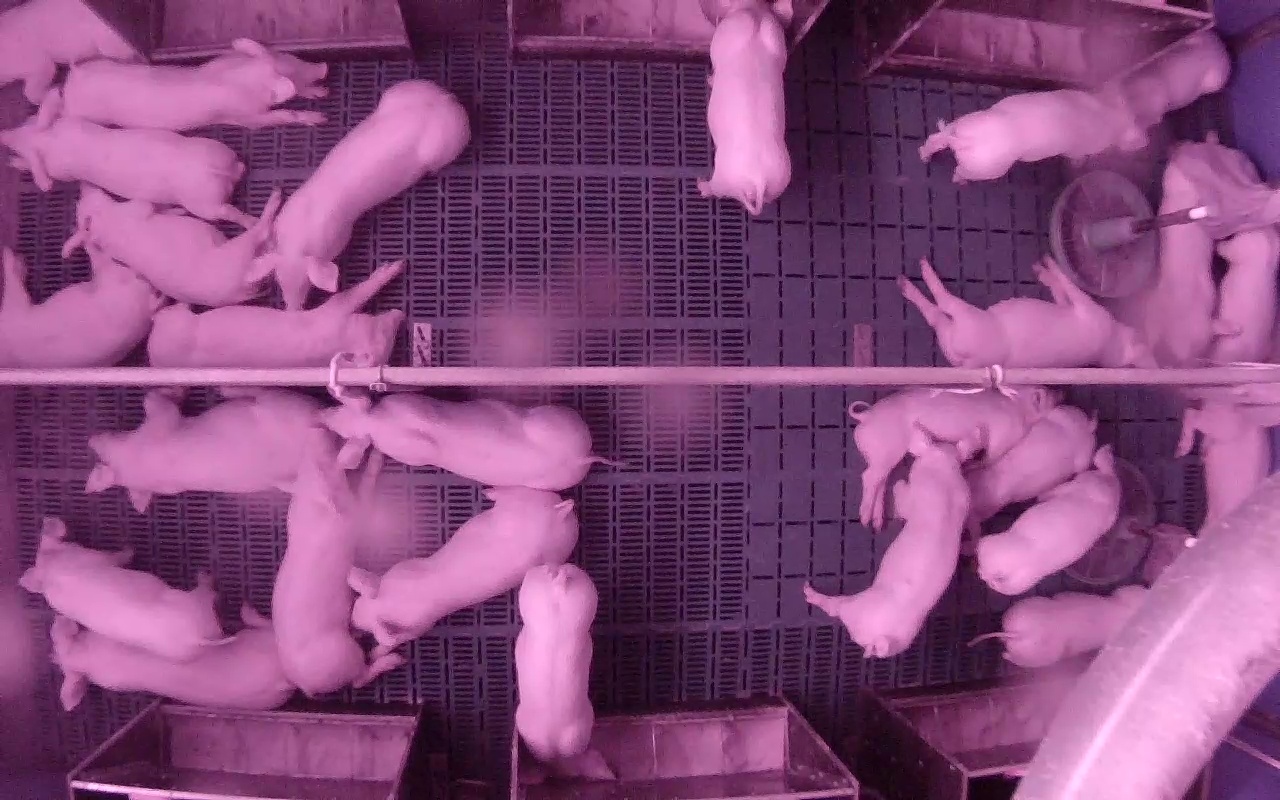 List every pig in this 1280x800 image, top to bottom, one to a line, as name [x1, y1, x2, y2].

pig [1, 0, 149, 107]
pig [696, 0, 796, 218]
pig [1120, 26, 1232, 129]
pig [58, 35, 332, 133]
pig [918, 73, 1152, 187]
pig [244, 77, 471, 314]
pig [0, 86, 260, 231]
pig [1145, 142, 1244, 364]
pig [60, 182, 286, 308]
pig [1208, 223, 1277, 366]
pig [1, 225, 176, 366]
pig [897, 252, 1158, 367]
pig [147, 257, 411, 367]
pig [309, 384, 629, 492]
pig [846, 385, 1066, 535]
pig [84, 386, 348, 514]
pig [1176, 402, 1272, 526]
pig [960, 405, 1101, 541]
pig [802, 422, 990, 661]
pig [272, 426, 410, 700]
pig [960, 443, 1125, 597]
pig [345, 485, 580, 651]
pig [18, 514, 238, 663]
pig [515, 563, 618, 784]
pig [966, 585, 1150, 670]
pig [48, 601, 298, 712]